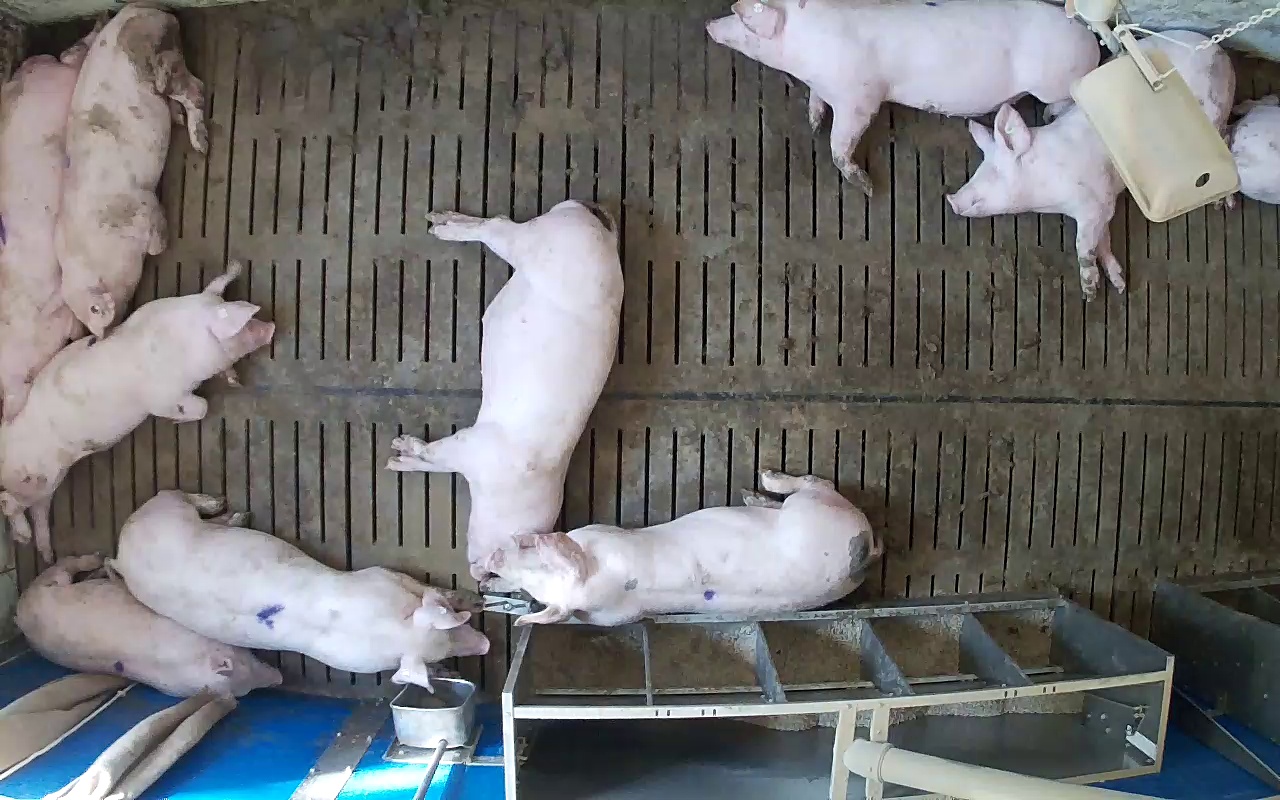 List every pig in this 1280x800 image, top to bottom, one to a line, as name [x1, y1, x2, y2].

pig [704, 2, 1101, 201]
pig [36, 3, 211, 341]
pig [0, 15, 112, 424]
pig [946, 31, 1236, 302]
pig [1223, 95, 1279, 206]
pig [384, 197, 624, 583]
pig [1, 260, 276, 564]
pig [485, 471, 888, 627]
pig [102, 488, 490, 691]
pig [9, 555, 286, 702]